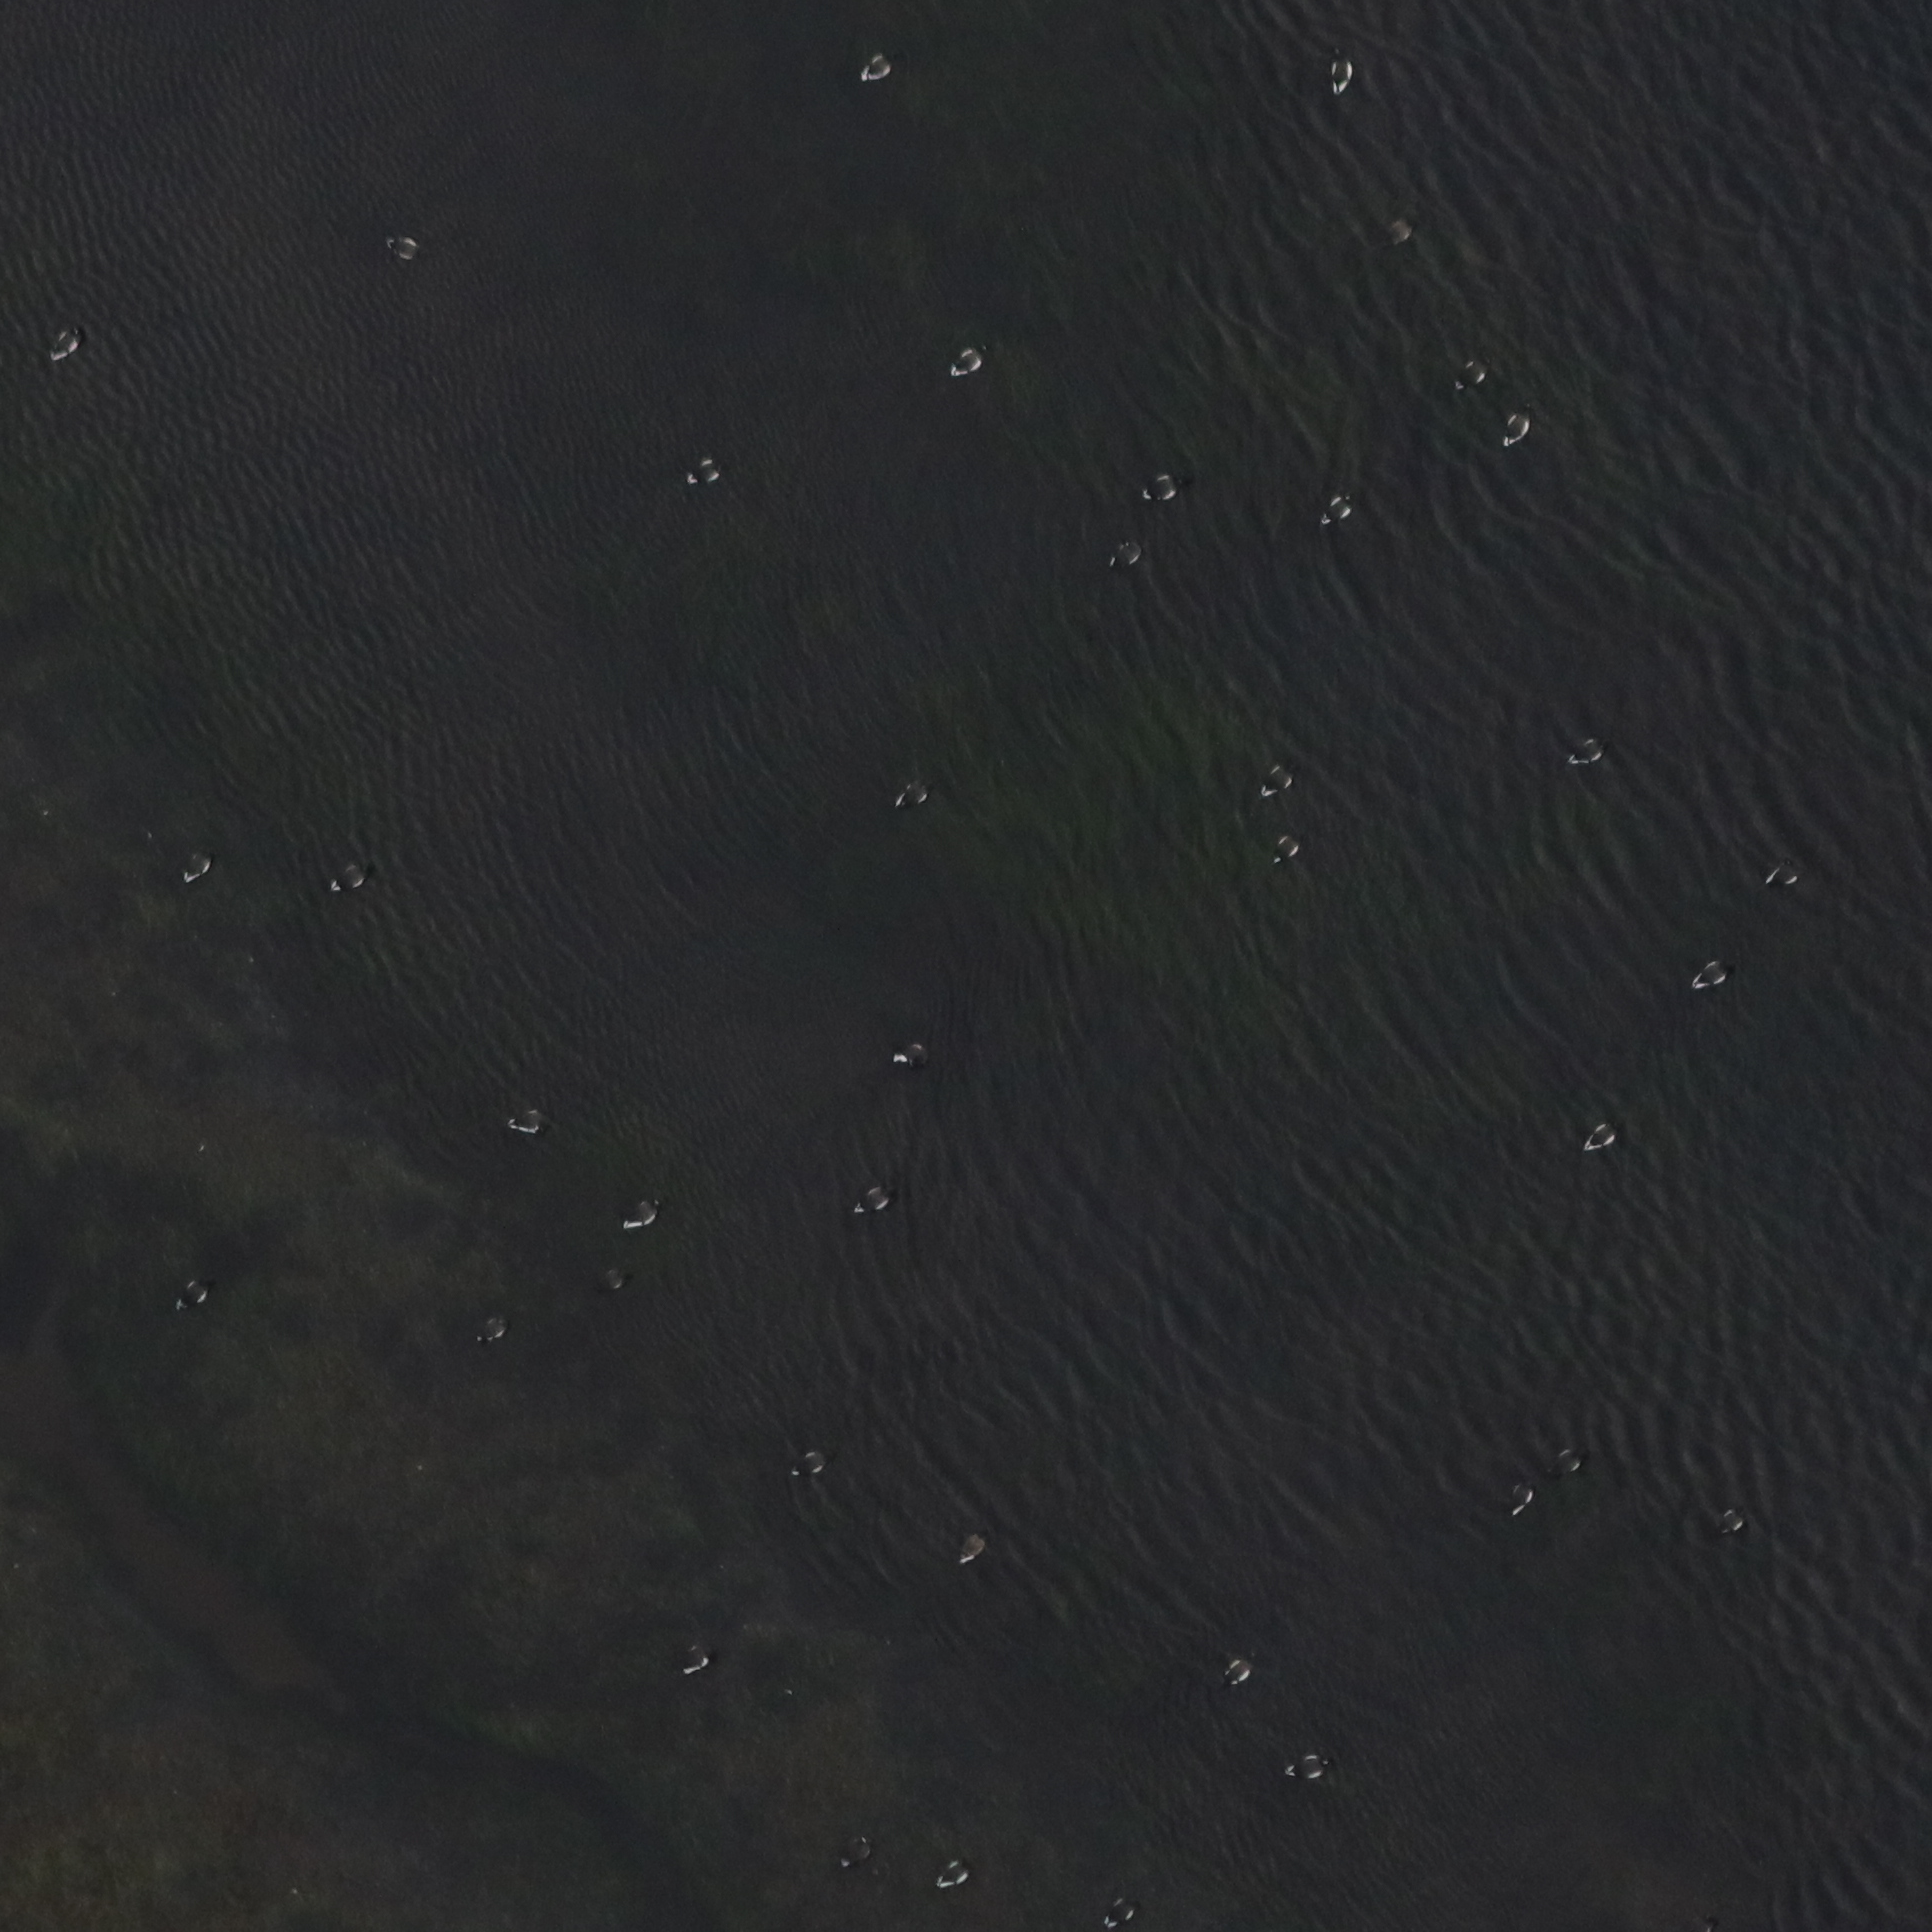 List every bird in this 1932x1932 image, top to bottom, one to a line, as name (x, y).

brant (878, 66)
brant (1340, 73)
brant (1400, 231)
brant (402, 247)
brant (65, 345)
brant (968, 361)
brant (1473, 375)
brant (1517, 430)
brant (700, 471)
brant (1162, 489)
brant (1337, 511)
brant (1128, 554)
brant (1587, 749)
brant (1278, 779)
brant (916, 795)
brant (1287, 849)
brant (199, 866)
brant (352, 875)
brant (1786, 875)
brant (1713, 973)
brant (910, 1055)
brant (528, 1121)
brant (1601, 1137)
brant (876, 1198)
brant (644, 1214)
brant (613, 1279)
brant (196, 1292)
brant (493, 1330)
brant (1569, 1455)
brant (809, 1461)
brant (1524, 1497)
brant (1731, 1523)
brant (974, 1545)
brant (700, 1661)
brant (1239, 1670)
brant (1309, 1767)
brant (856, 1851)
brant (953, 1876)
brant (1121, 1911)
brant (1704, 1928)